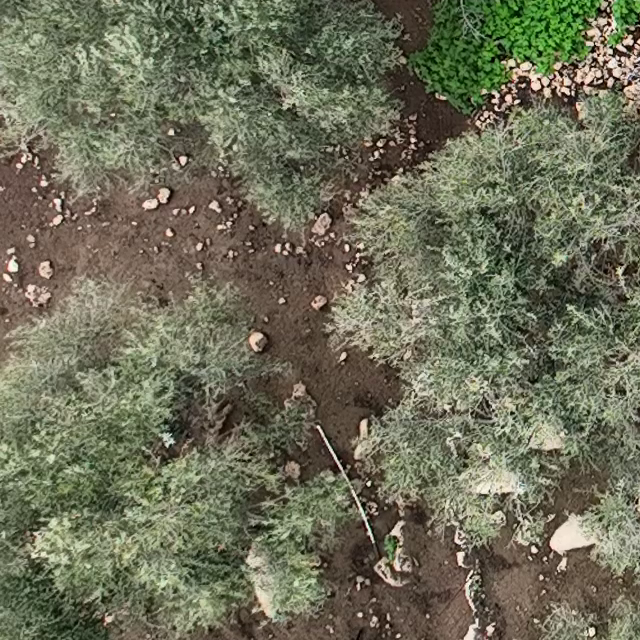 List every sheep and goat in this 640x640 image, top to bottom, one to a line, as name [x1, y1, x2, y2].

sheep [626, 337, 639, 372]
sheep [515, 414, 572, 451]
sheep [458, 464, 532, 496]